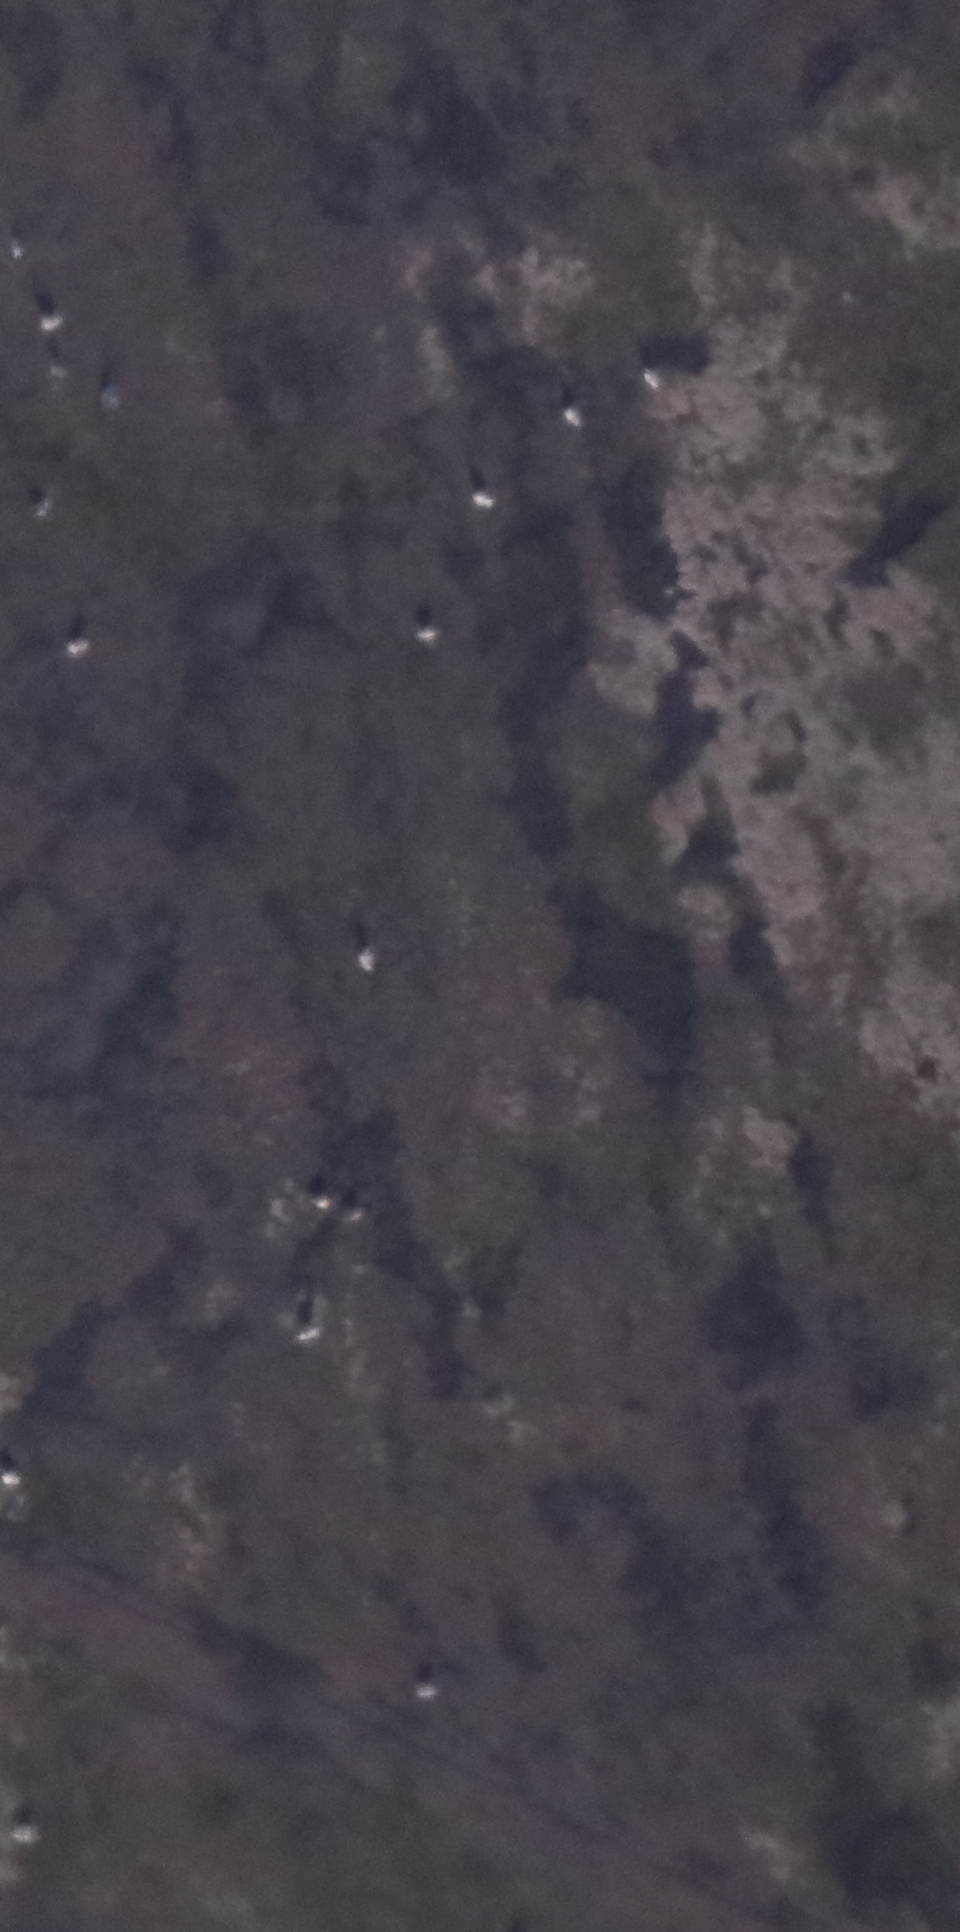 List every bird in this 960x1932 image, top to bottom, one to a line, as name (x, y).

brant (53, 319)
brant (59, 371)
brant (646, 383)
brant (580, 420)
brant (485, 498)
brant (38, 510)
brant (434, 639)
brant (79, 647)
brant (368, 963)
brant (322, 1195)
brant (362, 1220)
brant (307, 1323)
brant (5, 1481)
brant (426, 1697)
brant (25, 1836)